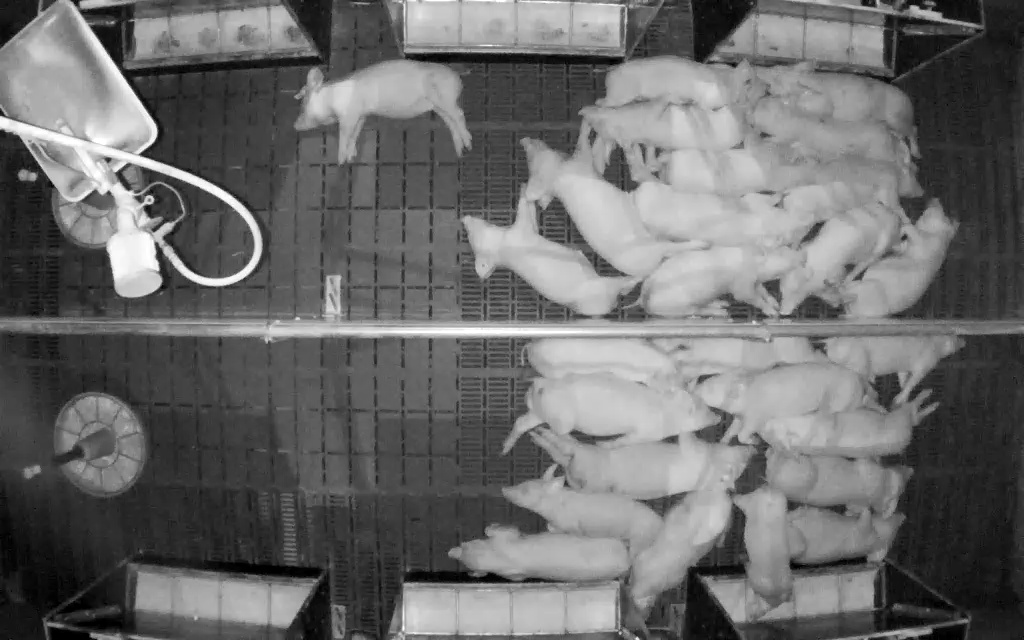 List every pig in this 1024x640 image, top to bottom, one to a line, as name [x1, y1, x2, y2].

pig [593, 52, 770, 112]
pig [292, 58, 473, 166]
pig [752, 60, 920, 160]
pig [746, 93, 912, 163]
pig [579, 104, 762, 166]
pig [521, 117, 712, 278]
pig [645, 126, 819, 197]
pig [623, 142, 819, 252]
pig [776, 156, 925, 251]
pig [460, 180, 643, 317]
pig [822, 199, 960, 319]
pig [780, 204, 904, 316]
pig [623, 235, 808, 320]
pig [669, 336, 831, 384]
pig [811, 337, 968, 410]
pig [521, 338, 695, 389]
pig [693, 363, 889, 445]
pig [501, 372, 723, 459]
pig [757, 389, 942, 460]
pig [527, 426, 757, 501]
pig [759, 446, 914, 520]
pig [503, 464, 663, 567]
pig [730, 476, 796, 623]
pig [622, 489, 735, 627]
pig [789, 505, 908, 563]
pig [448, 523, 631, 581]